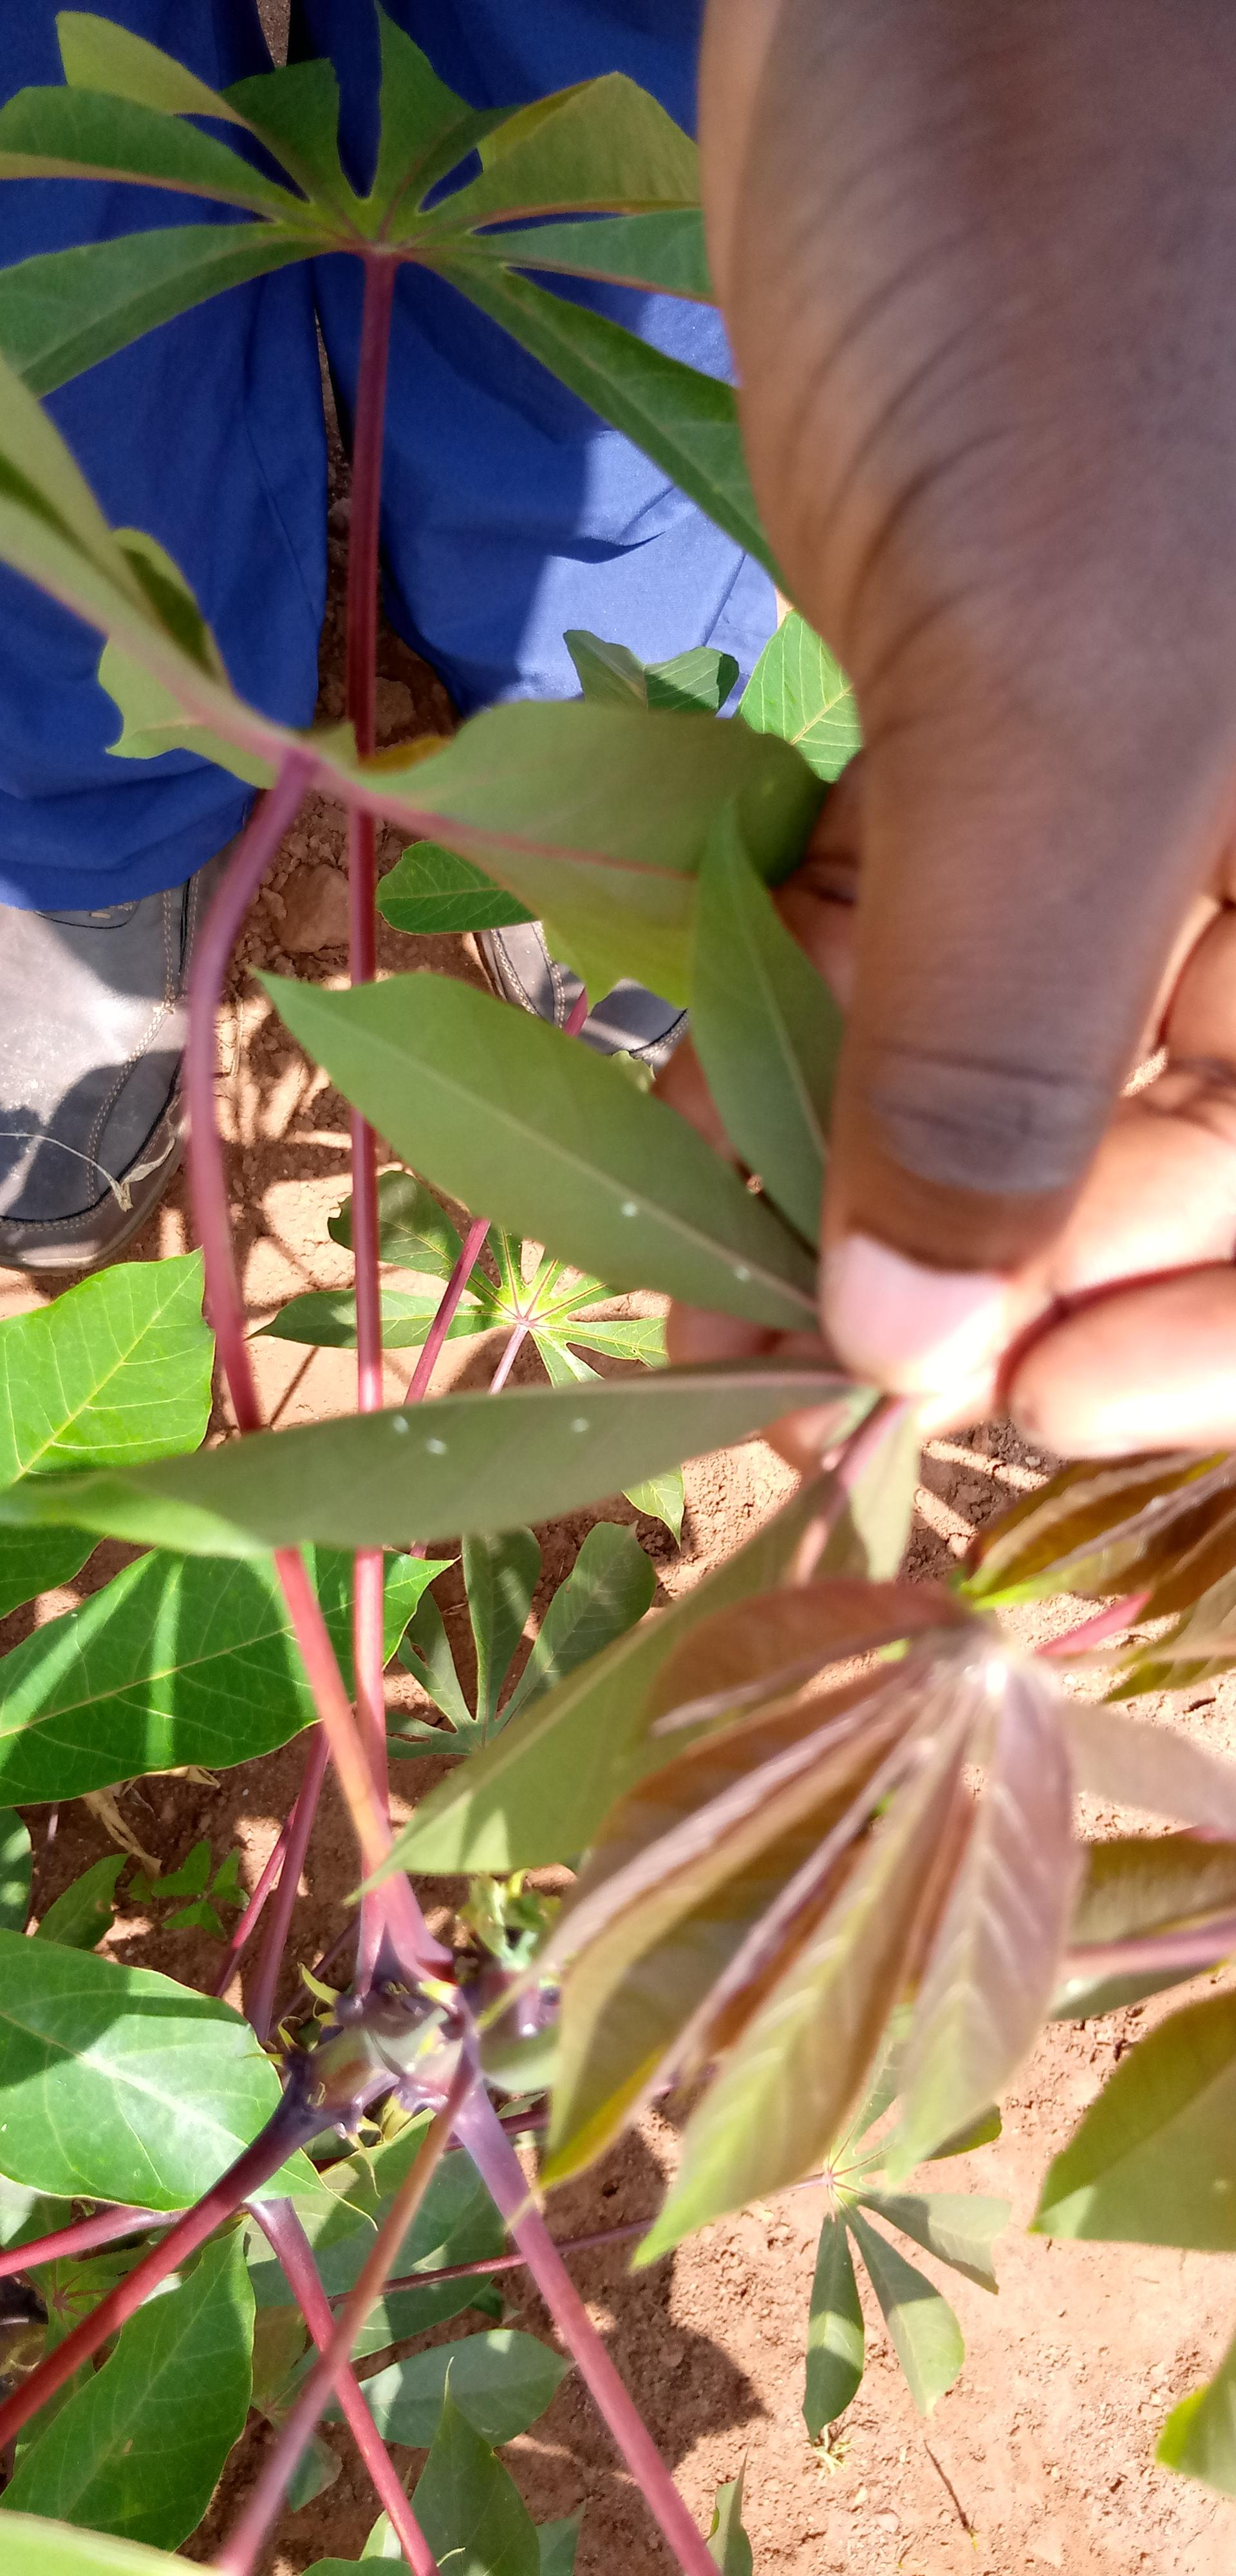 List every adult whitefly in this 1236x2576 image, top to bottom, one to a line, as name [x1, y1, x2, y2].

whitefly [607, 1195, 642, 1225]
whitefly [723, 1259, 756, 1291]
whitefly [569, 1409, 600, 1450]
whitefly [379, 1414, 413, 1446]
whitefly [421, 1430, 461, 1468]